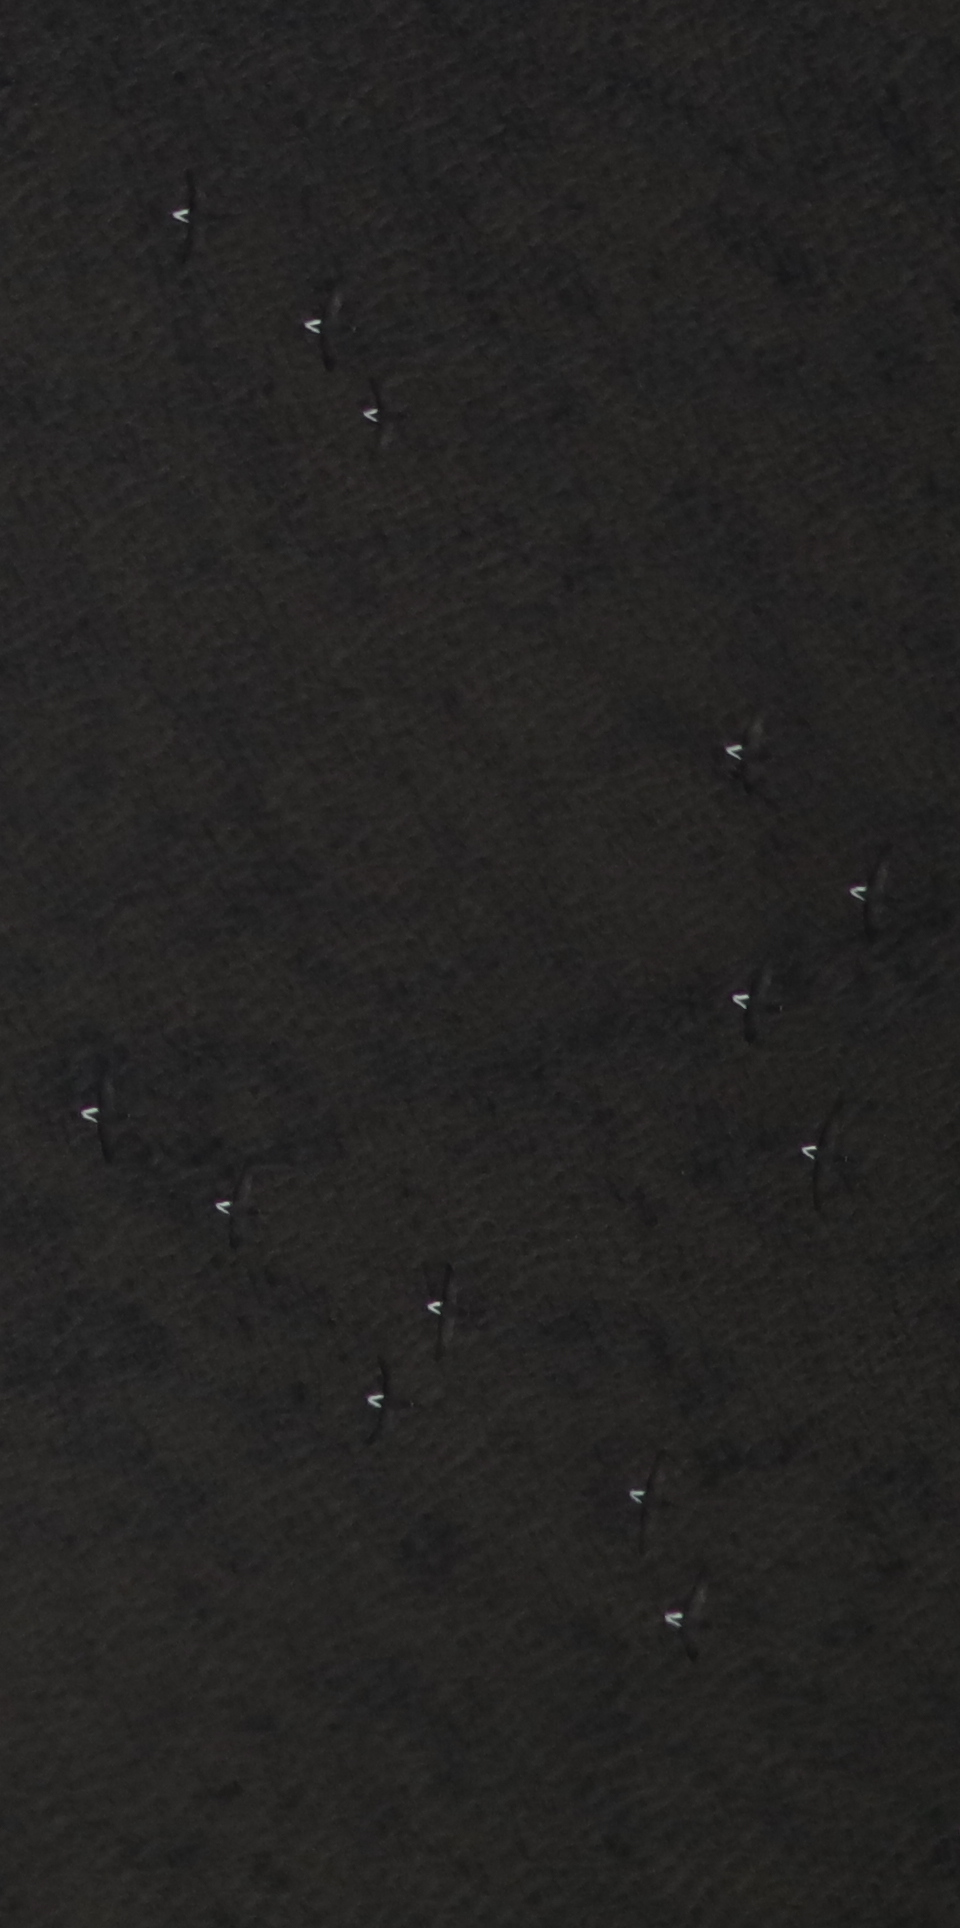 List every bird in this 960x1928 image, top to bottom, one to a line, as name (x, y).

brant (198, 216)
brant (330, 328)
brant (385, 416)
brant (749, 754)
brant (874, 897)
brant (757, 1006)
brant (107, 1118)
brant (825, 1155)
brant (240, 1209)
brant (448, 1313)
brant (391, 1404)
brant (650, 1499)
brant (691, 1622)